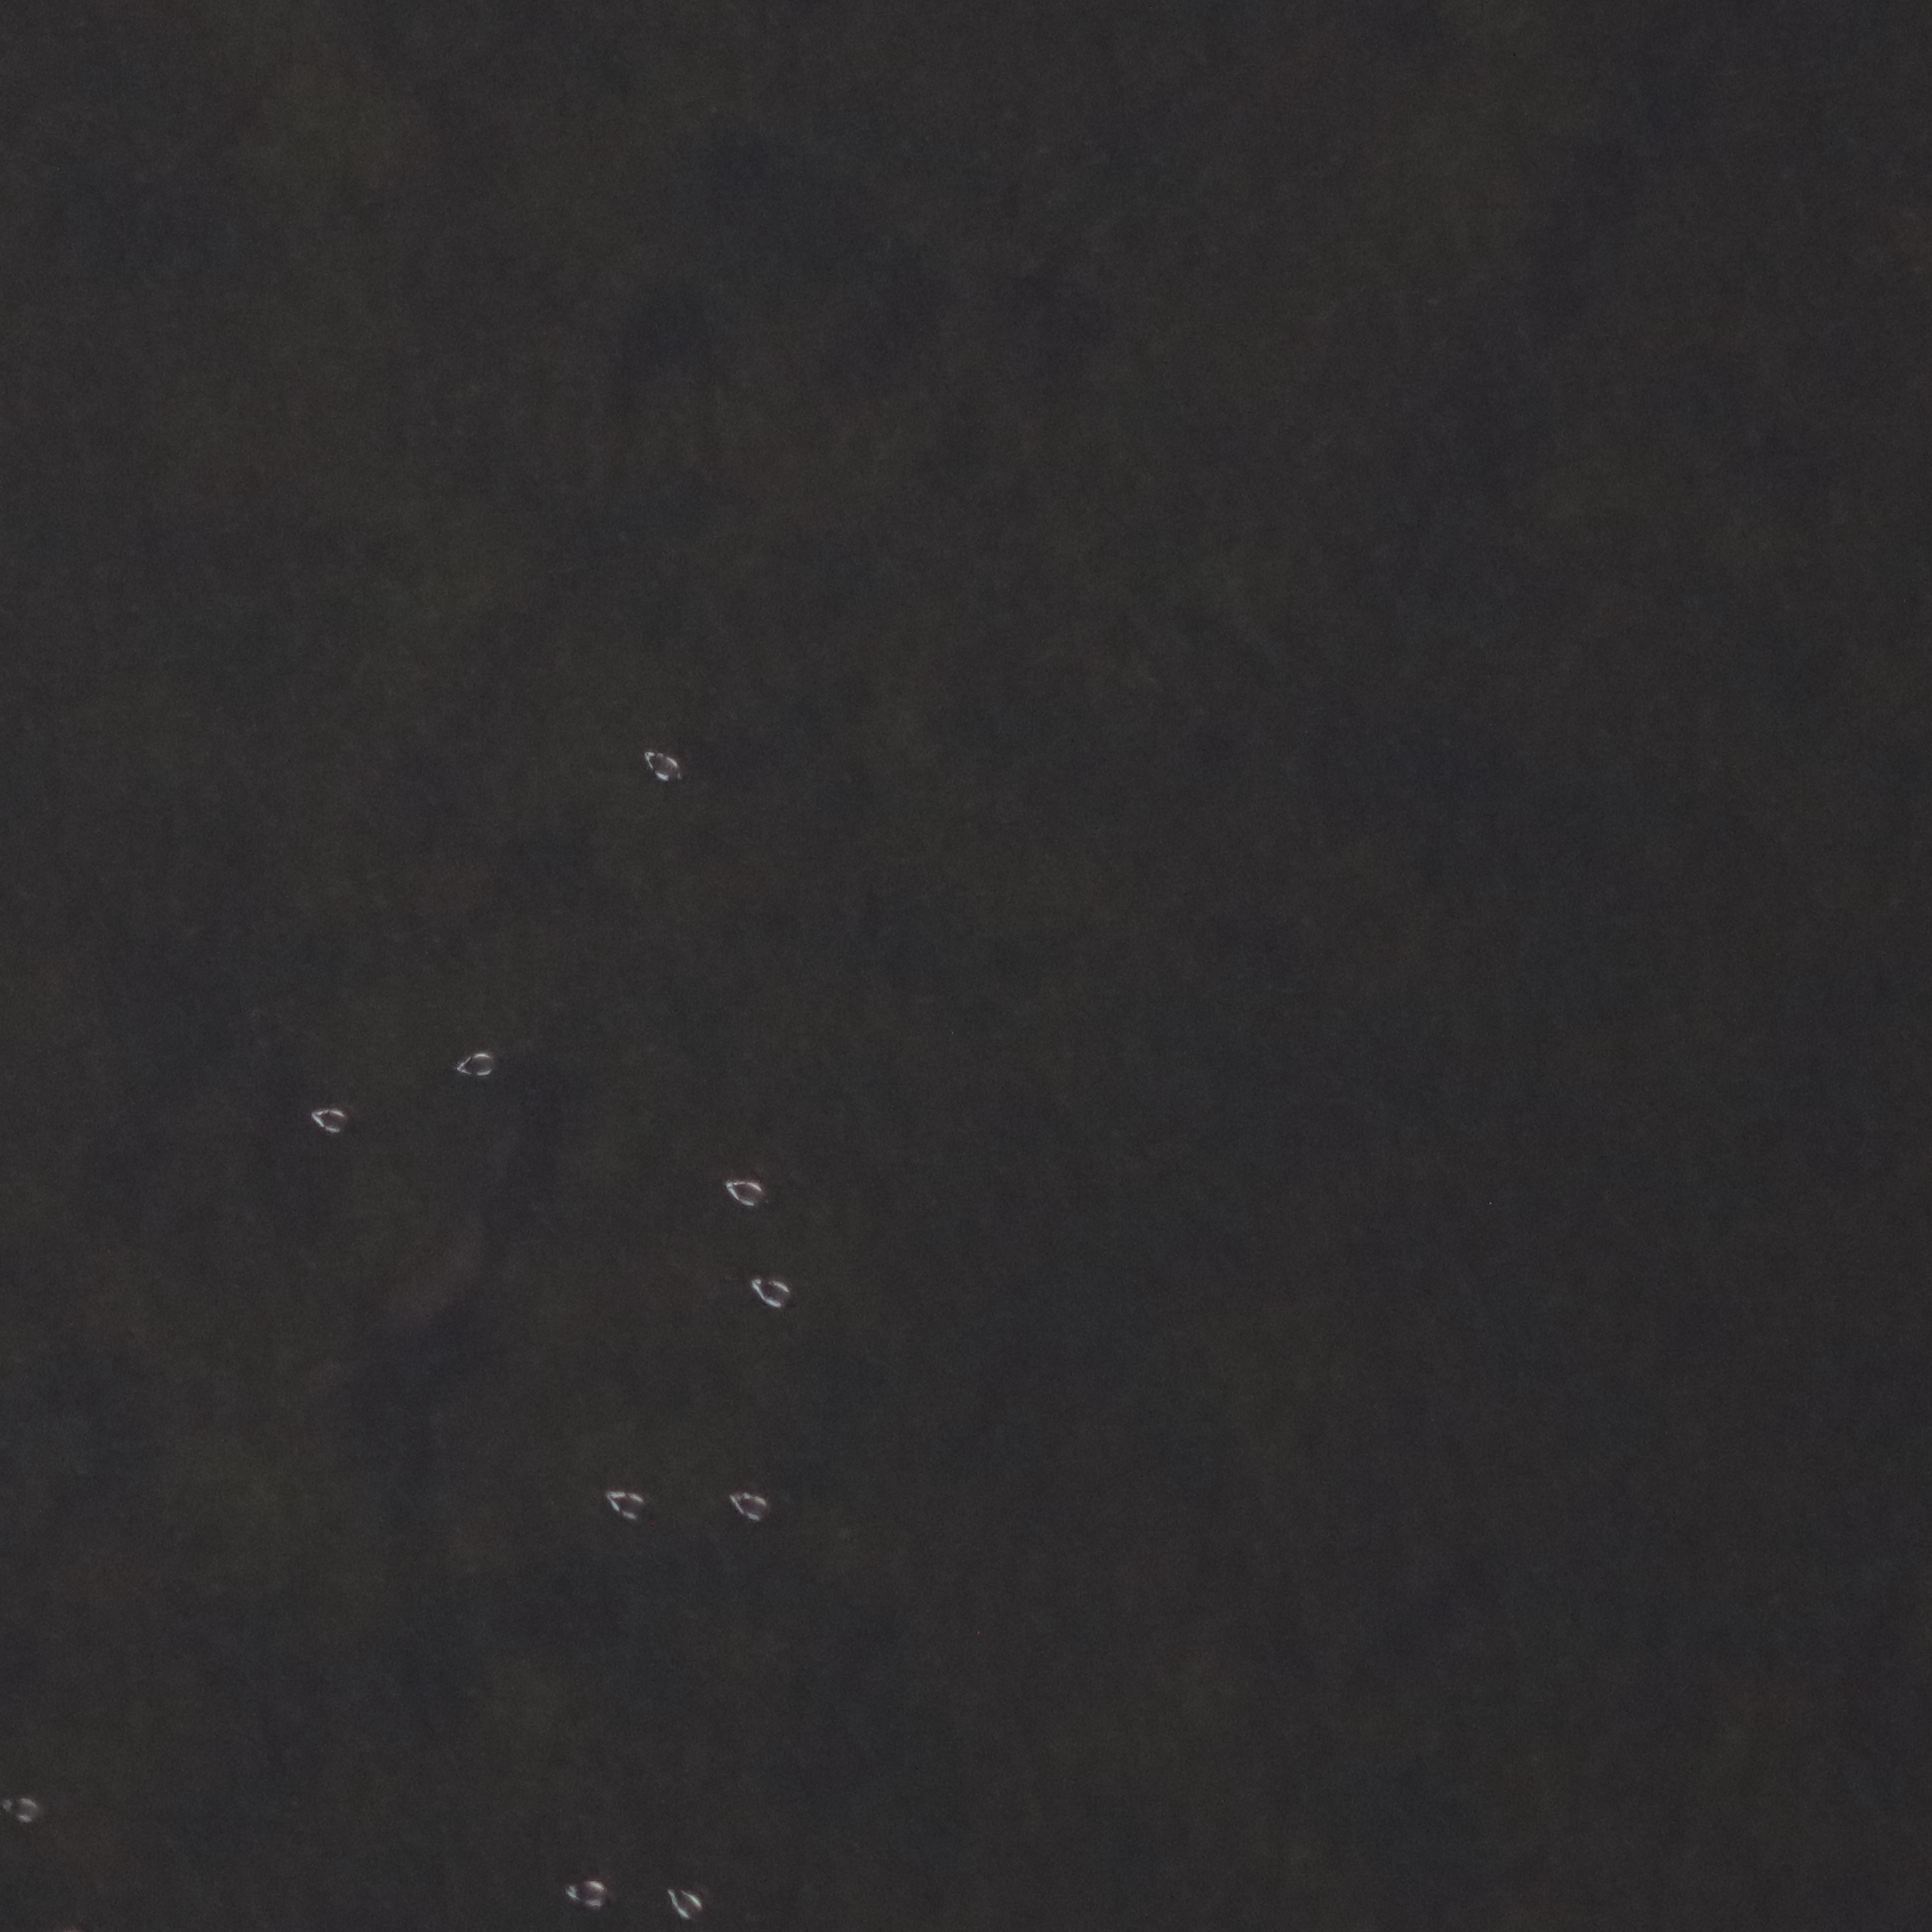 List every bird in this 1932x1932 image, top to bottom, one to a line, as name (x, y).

brant (665, 766)
brant (479, 1065)
brant (333, 1120)
brant (747, 1193)
brant (774, 1292)
brant (629, 1507)
brant (754, 1507)
brant (23, 1810)
brant (592, 1894)
brant (687, 1905)